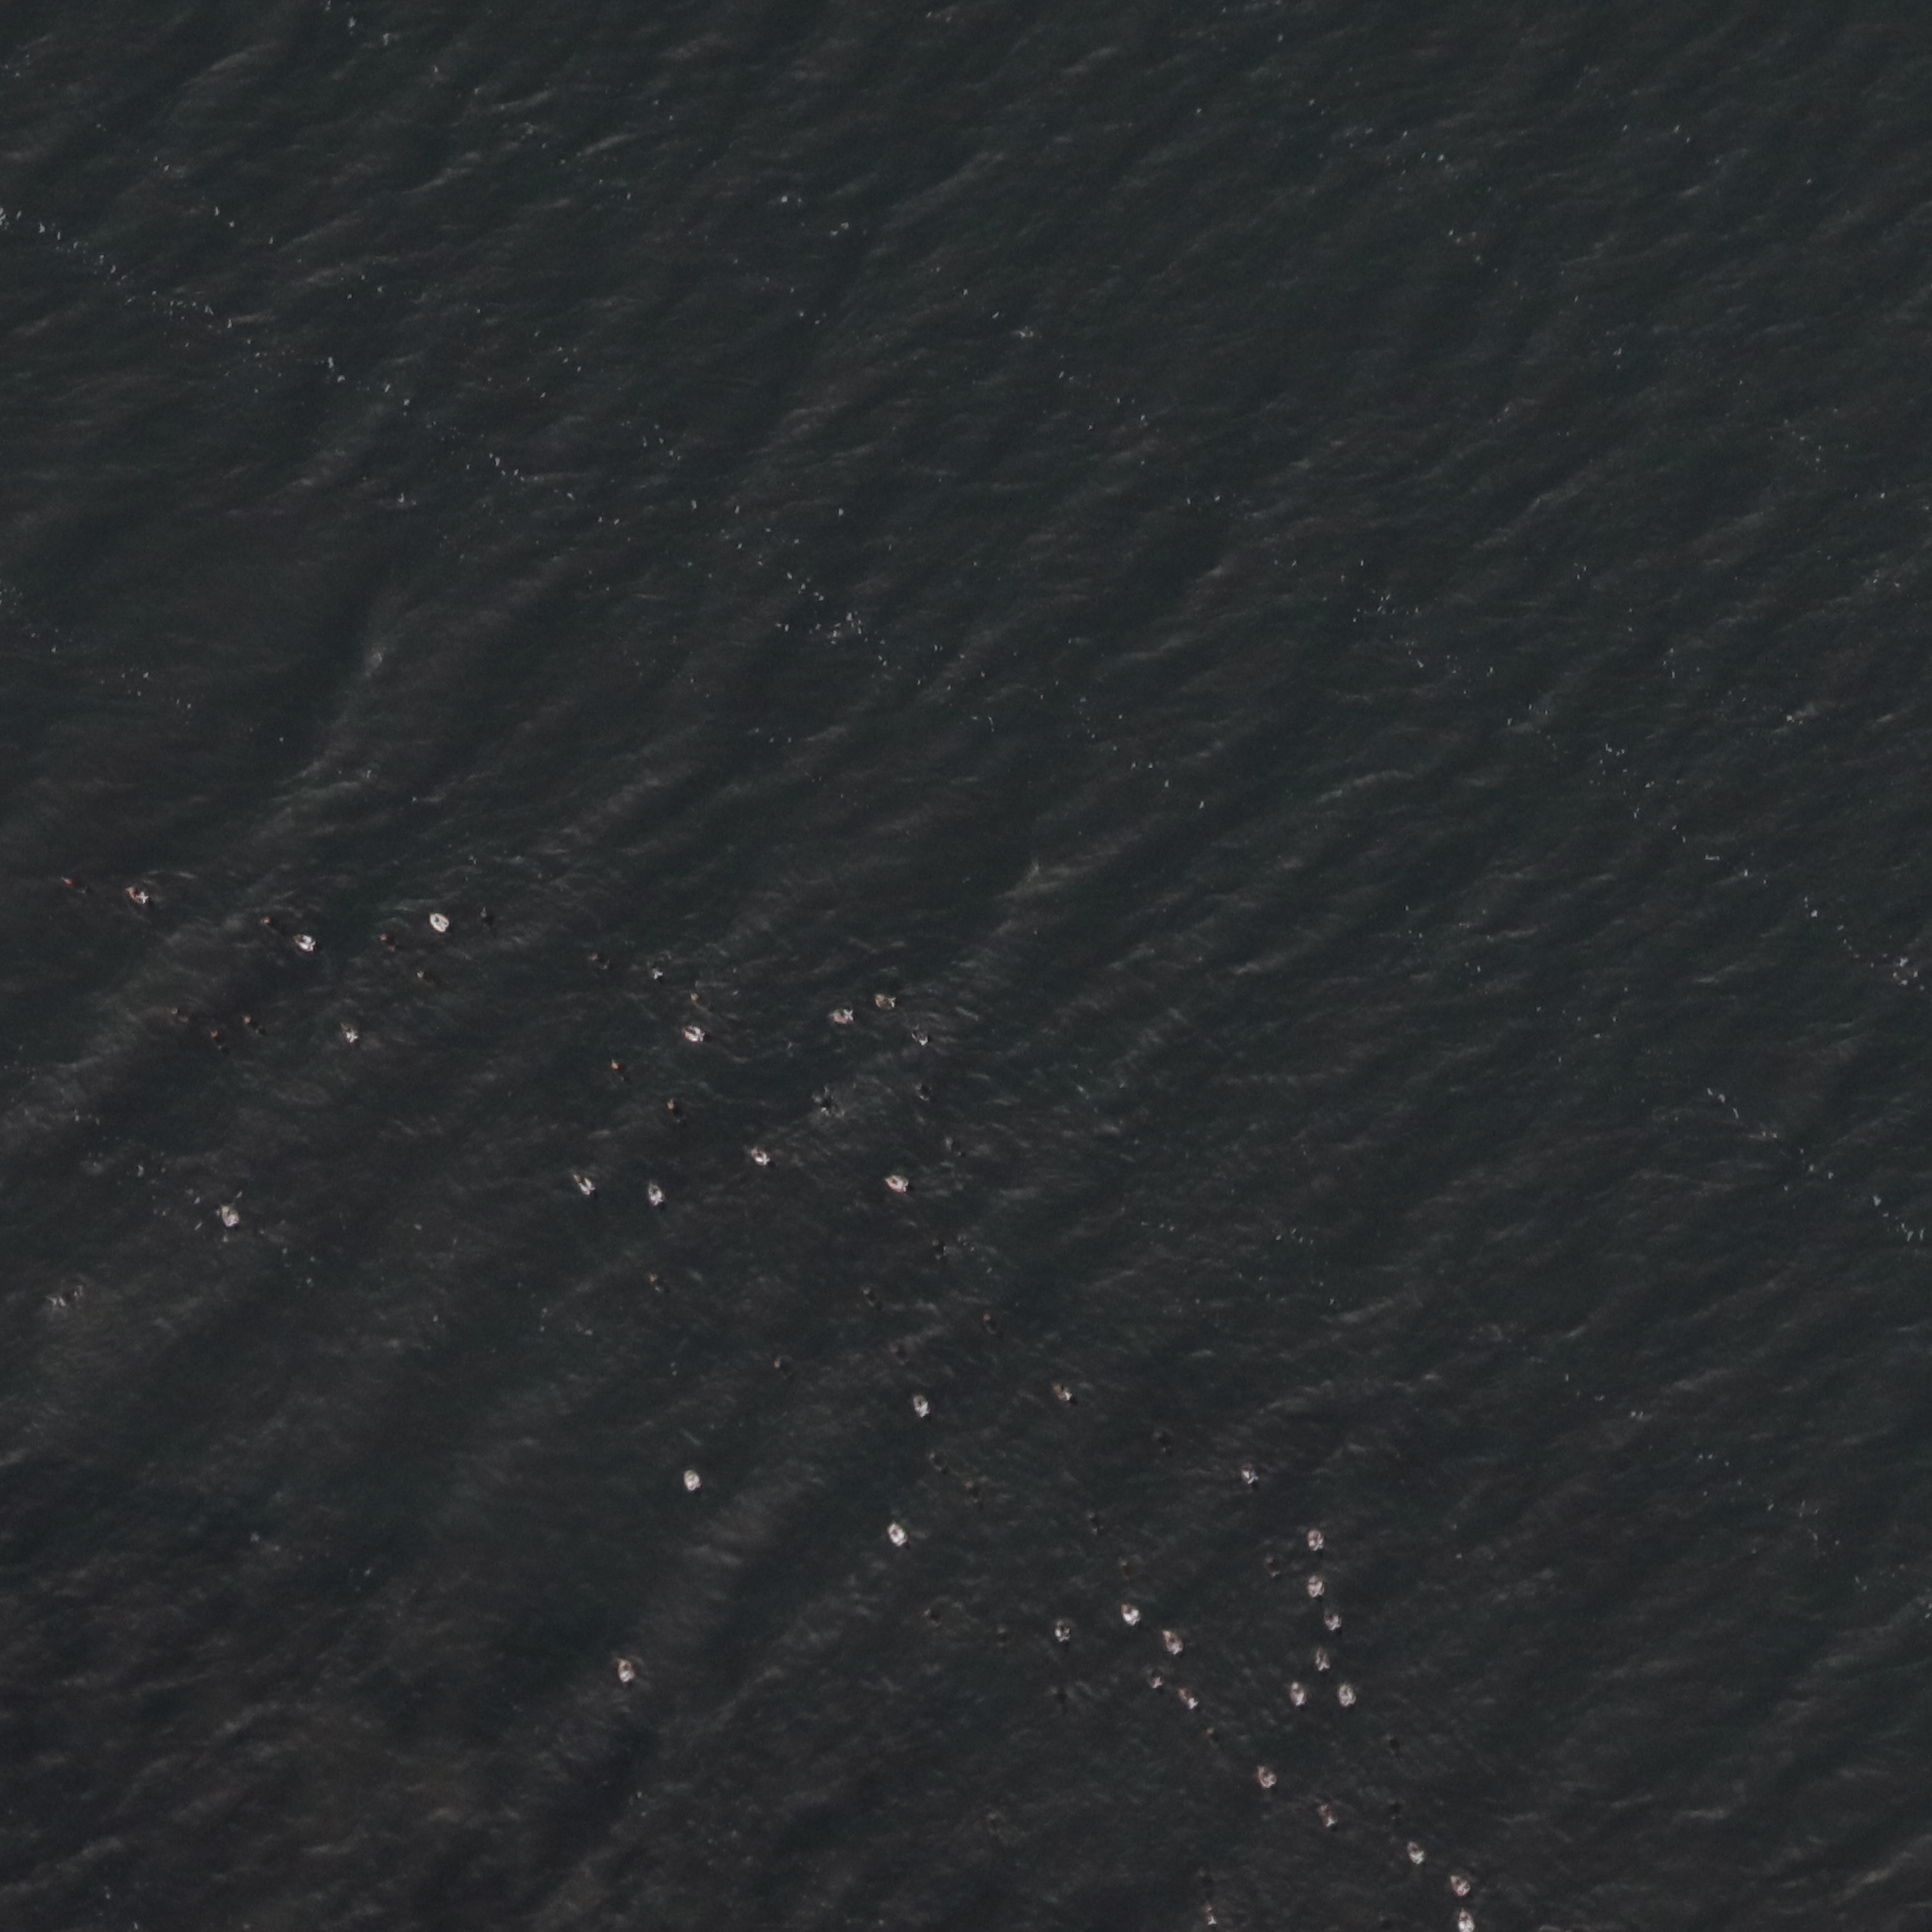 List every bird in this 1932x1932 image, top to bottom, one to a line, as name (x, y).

other bird (73, 884)
other bird (136, 897)
other bird (264, 918)
other bird (486, 919)
other bird (442, 922)
other bird (384, 939)
other bird (305, 944)
other bird (601, 964)
other bird (422, 972)
other bird (655, 976)
other bird (696, 998)
other bird (883, 1003)
other bird (179, 1015)
other bird (839, 1018)
other bird (256, 1023)
other bird (349, 1031)
other bird (692, 1032)
other bird (921, 1035)
other bird (219, 1044)
other bird (617, 1067)
other bird (922, 1094)
other bird (829, 1107)
other bird (674, 1108)
other bird (952, 1146)
other bird (763, 1157)
other bird (898, 1182)
other bird (583, 1187)
other bird (659, 1195)
other bird (230, 1215)
other bird (936, 1246)
other bird (657, 1283)
other bird (871, 1297)
other bird (66, 1300)
other bird (993, 1326)
other bird (902, 1353)
other bird (782, 1371)
other bird (1063, 1393)
other bird (921, 1404)
other bird (1163, 1440)
other bird (938, 1459)
other bird (1253, 1477)
other bird (692, 1482)
other bird (973, 1492)
other bird (1092, 1522)
other bird (897, 1533)
other bird (1319, 1540)
other bird (1128, 1567)
other bird (1271, 1567)
other bird (1313, 1585)
other bird (934, 1615)
other bird (1134, 1619)
other bird (1334, 1623)
other bird (1065, 1630)
other bird (1002, 1636)
other bird (1170, 1643)
other bird (1323, 1665)
other bird (628, 1669)
other bird (1155, 1681)
other bird (1299, 1694)
other bird (1188, 1697)
other bird (1343, 1697)
other bird (1060, 1698)
other bird (1208, 1733)
other bird (1391, 1745)
other bird (1266, 1779)
other bird (1324, 1815)
other bird (1391, 1815)
other bird (993, 1826)
other bird (1417, 1854)
other bird (1204, 1873)
other bird (1461, 1887)
other bird (1211, 1916)
other bird (1385, 1923)
other bird (1468, 1923)